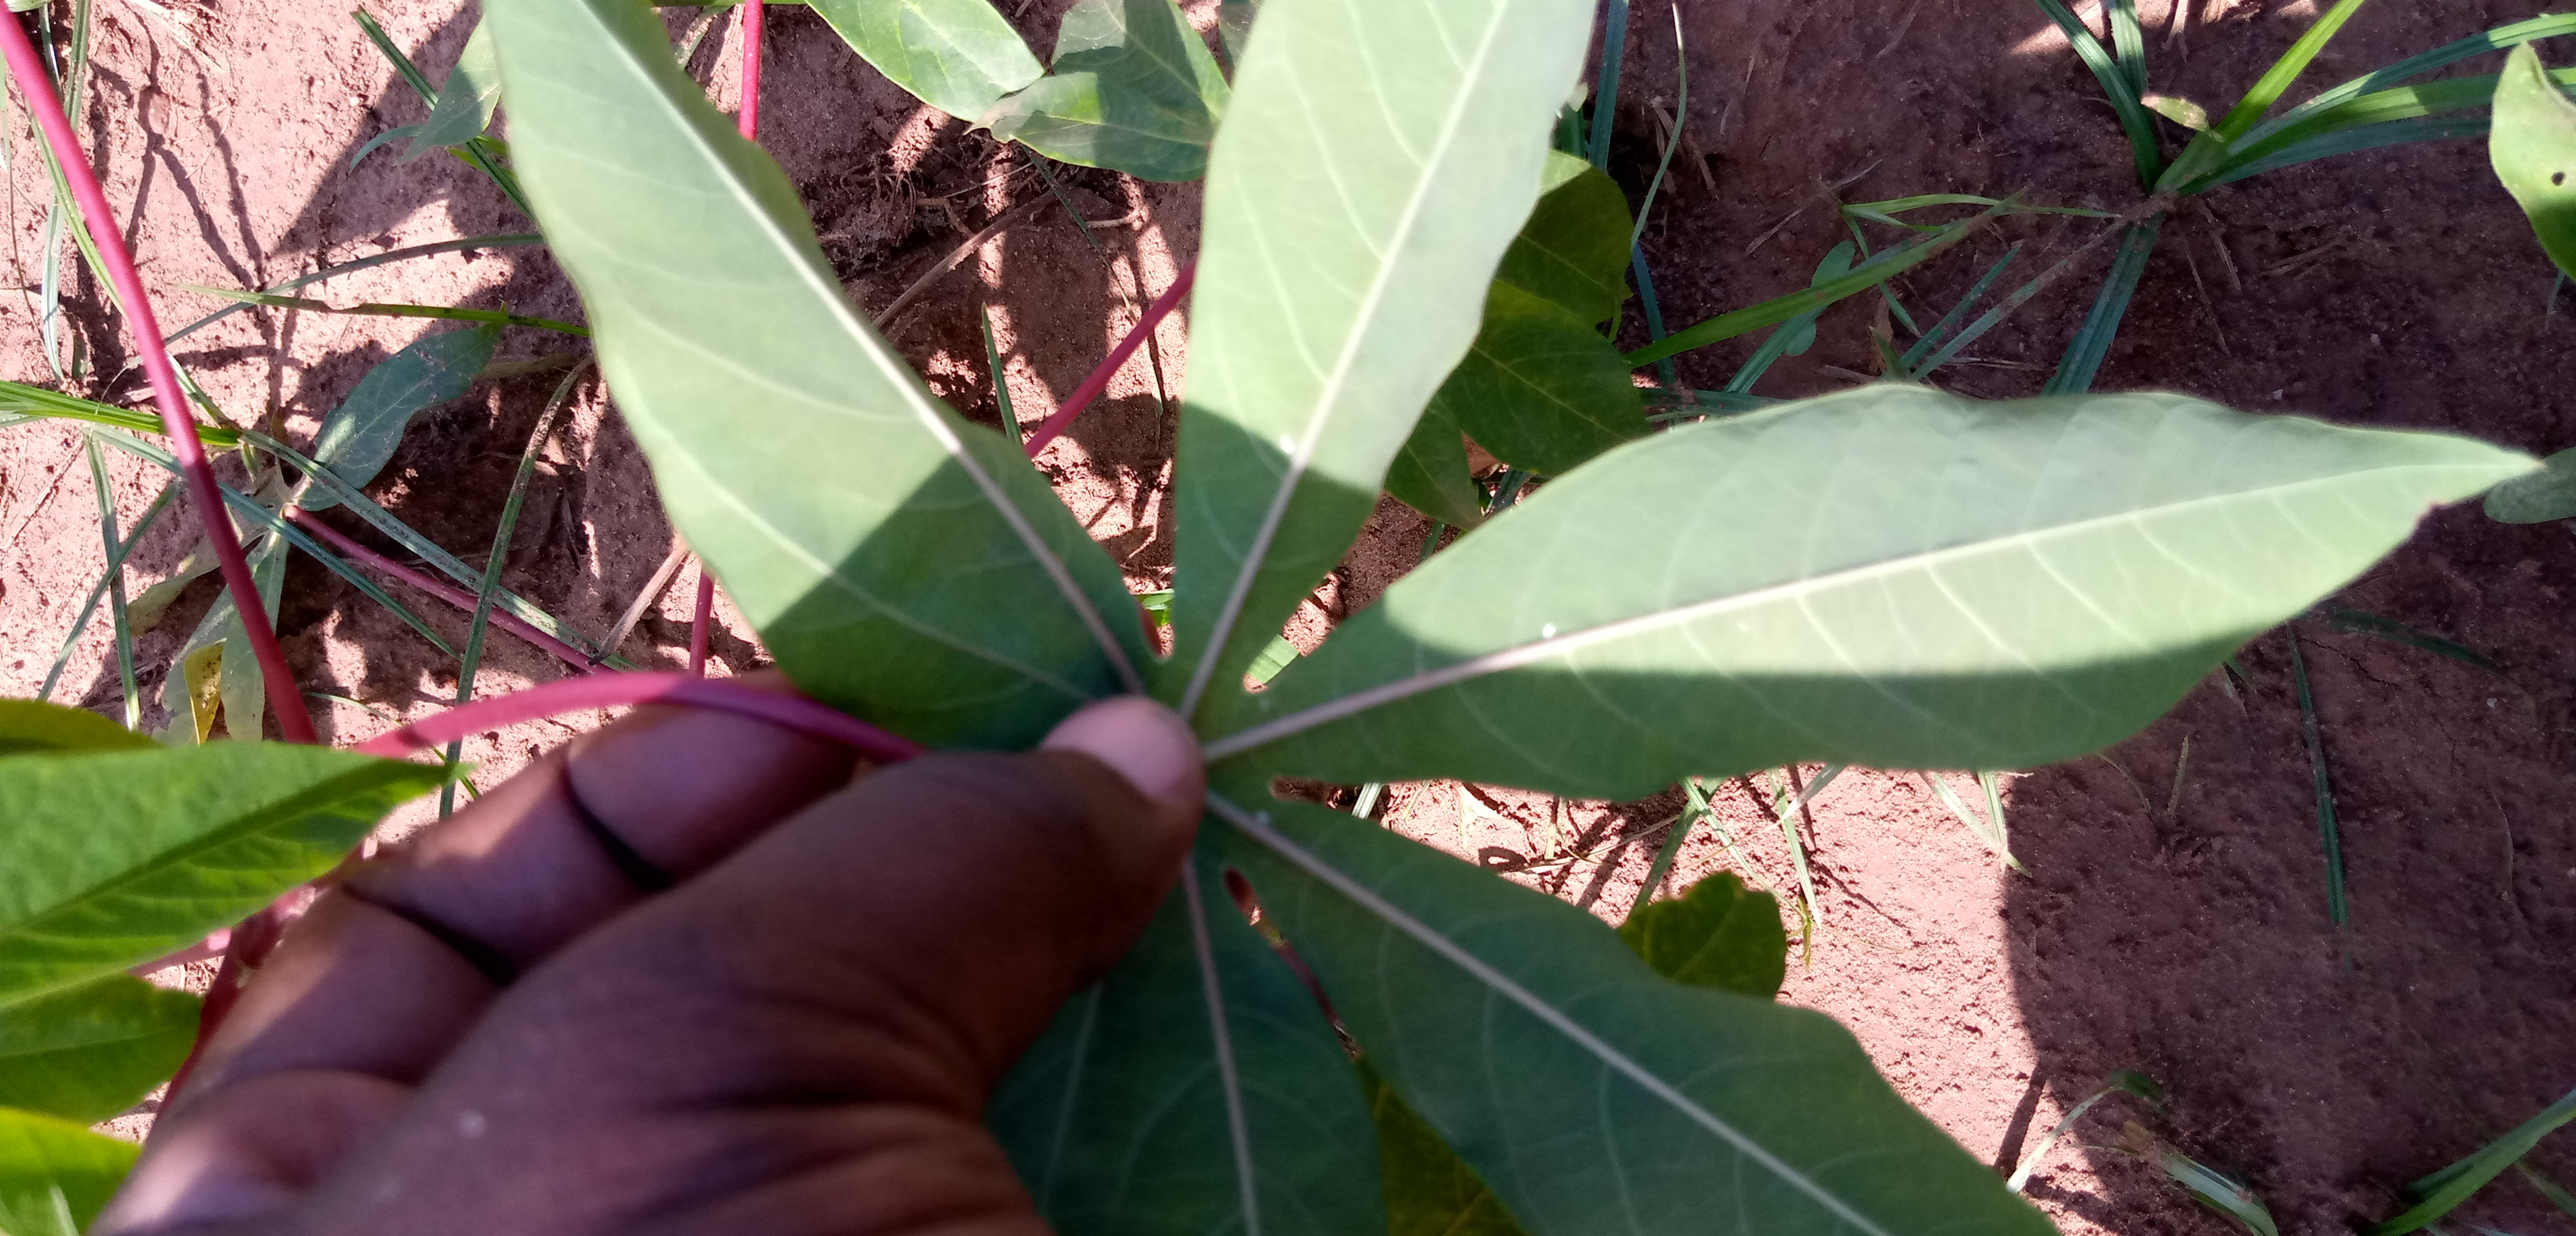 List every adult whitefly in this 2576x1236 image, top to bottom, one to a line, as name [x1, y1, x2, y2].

whitefly [1262, 418, 1307, 465]
whitefly [1531, 612, 1560, 653]
whitefly [1245, 794, 1277, 843]